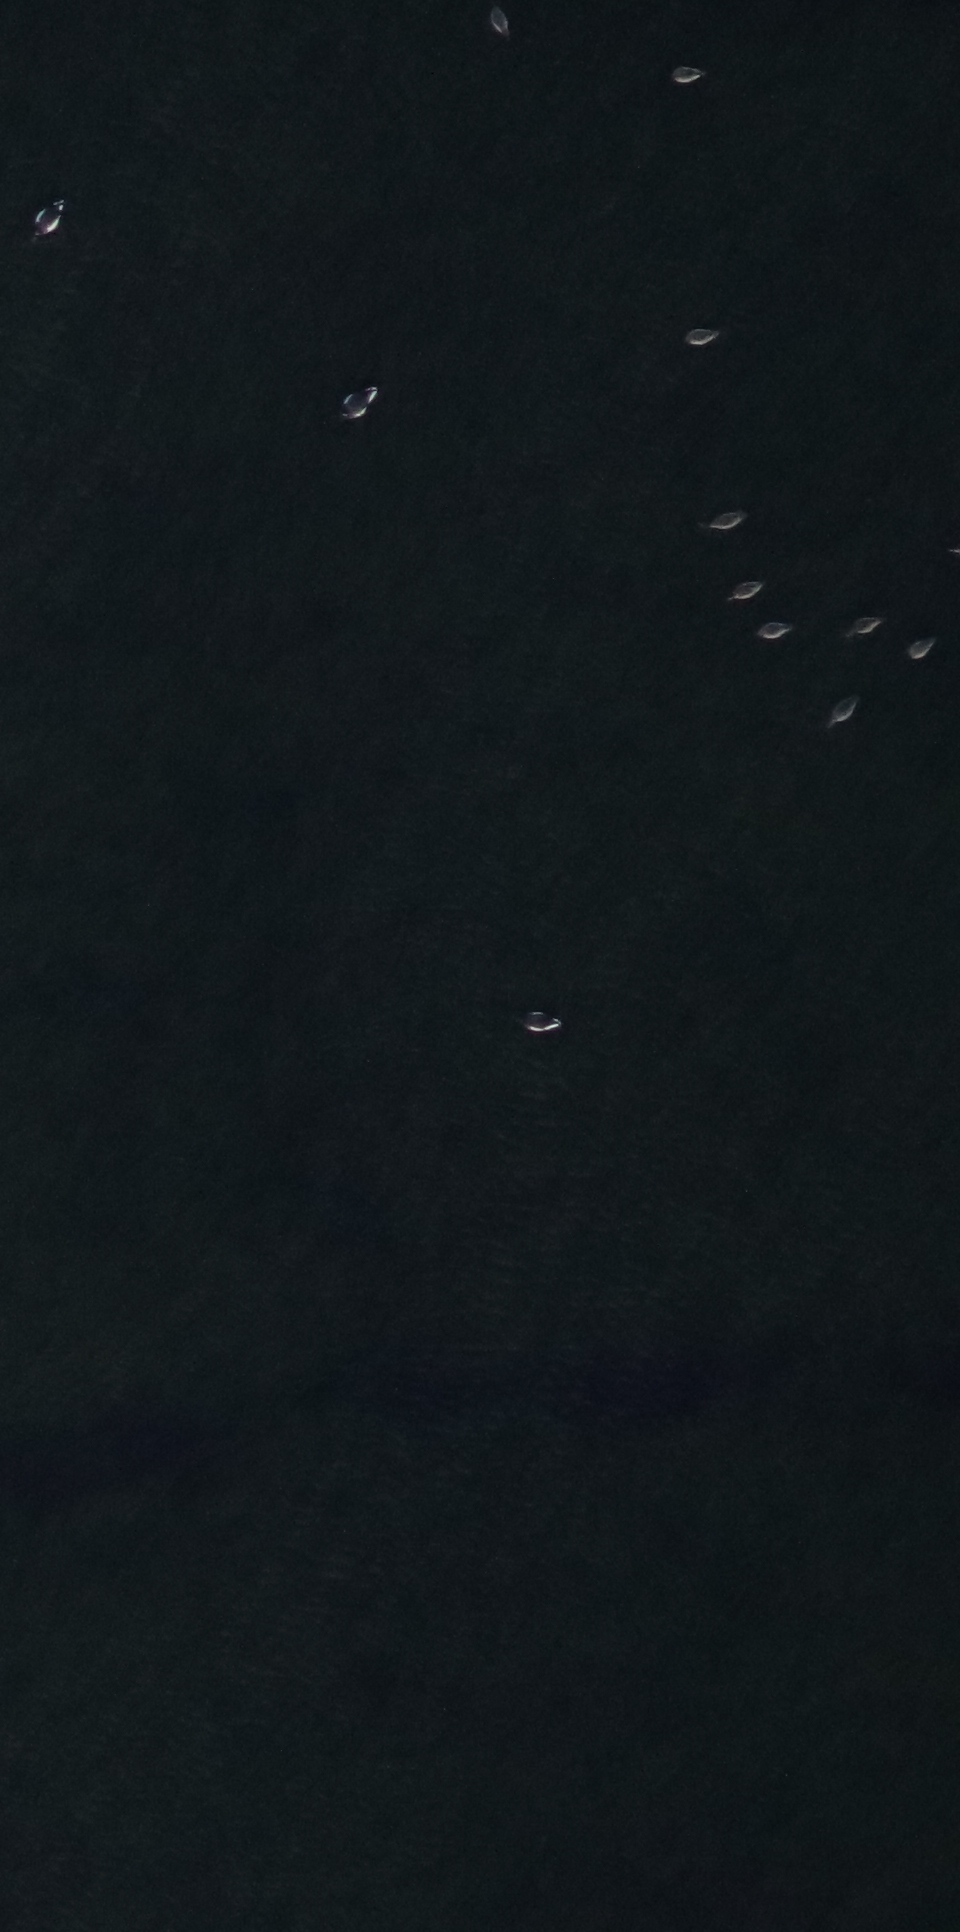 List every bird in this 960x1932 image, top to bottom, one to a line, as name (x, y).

brant (685, 73)
brant (47, 219)
other bird (702, 334)
brant (356, 407)
other bird (724, 521)
other bird (737, 593)
other bird (869, 625)
other bird (771, 629)
other bird (927, 649)
other bird (847, 710)
brant (537, 1020)